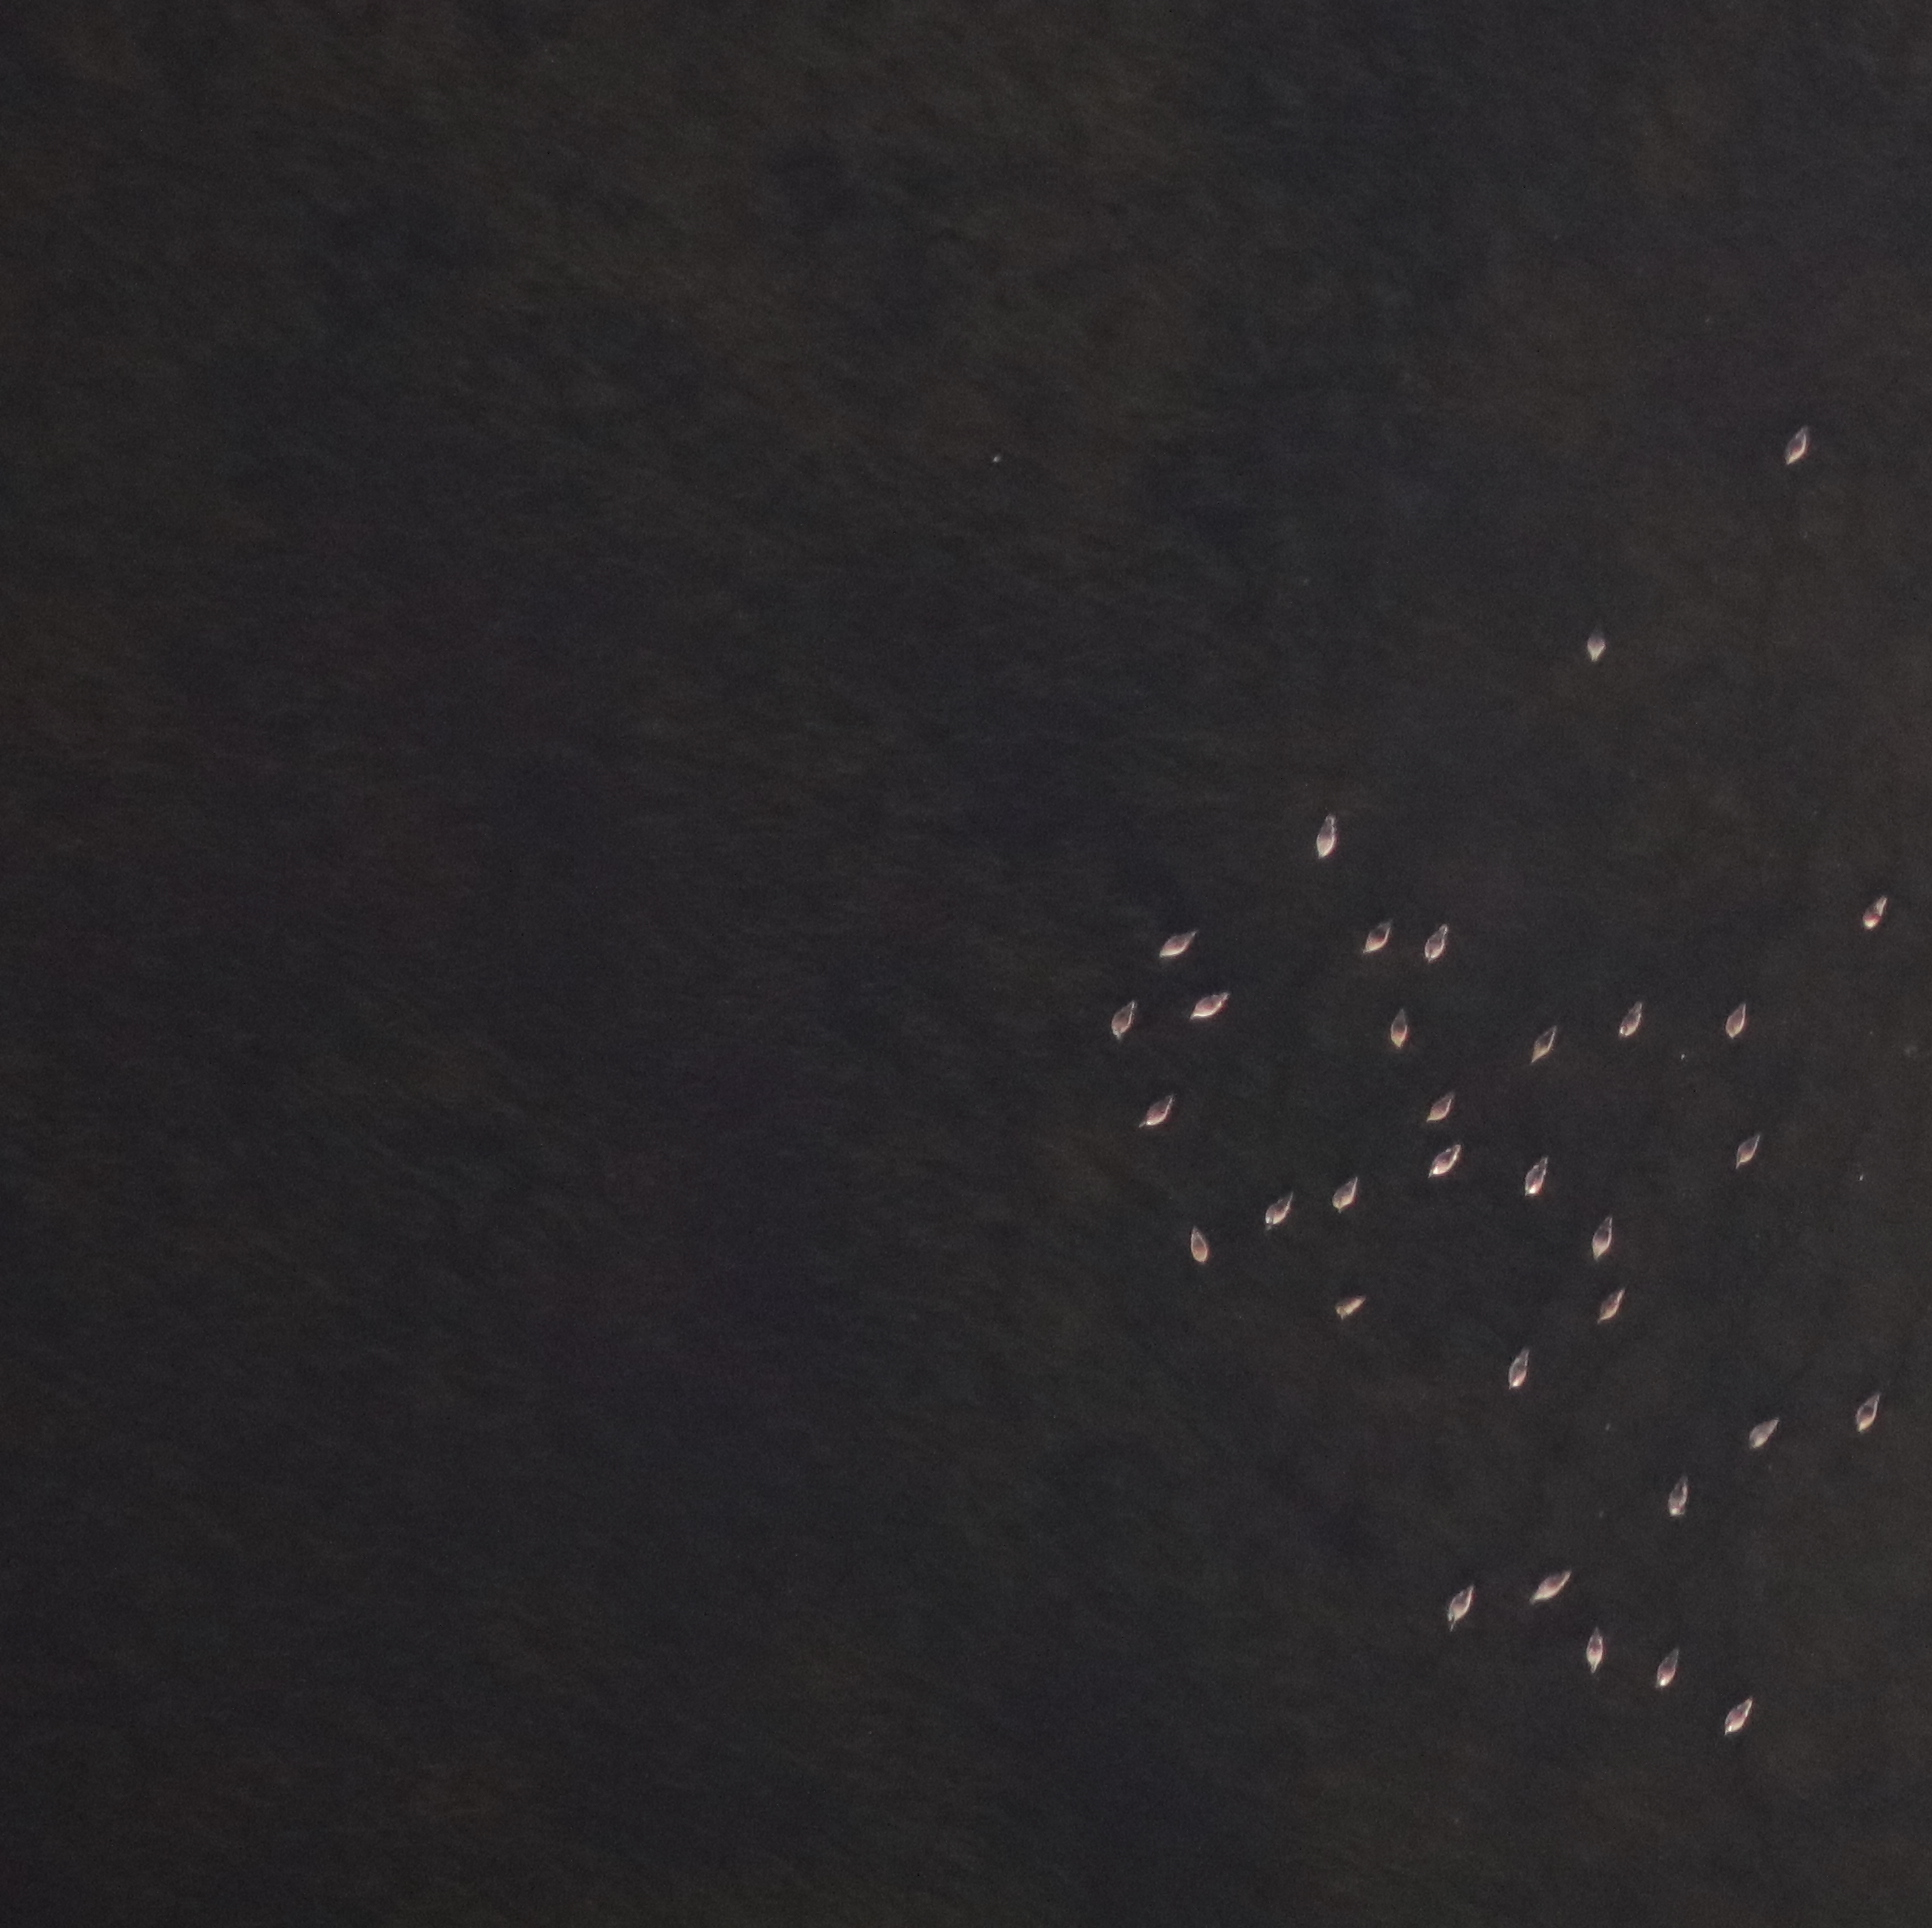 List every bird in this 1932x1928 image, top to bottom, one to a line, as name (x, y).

other bird (1796, 446)
other bird (1597, 644)
other bird (1326, 834)
other bird (1879, 912)
other bird (1375, 939)
other bird (1437, 945)
other bird (1178, 946)
other bird (1209, 1005)
other bird (1122, 1015)
other bird (1629, 1017)
other bird (1736, 1023)
other bird (1399, 1027)
other bird (1544, 1039)
other bird (1439, 1111)
other bird (1155, 1114)
other bird (1752, 1150)
other bird (1447, 1160)
other bird (1538, 1176)
other bird (1349, 1195)
other bird (1278, 1209)
other bird (1602, 1243)
other bird (1199, 1247)
other bird (1612, 1306)
other bird (1350, 1307)
other bird (1518, 1366)
other bird (1869, 1417)
other bird (1760, 1428)
other bird (1679, 1504)
other bird (1550, 1585)
other bird (1461, 1604)
other bird (1595, 1650)
other bird (1665, 1667)
other bird (1738, 1718)